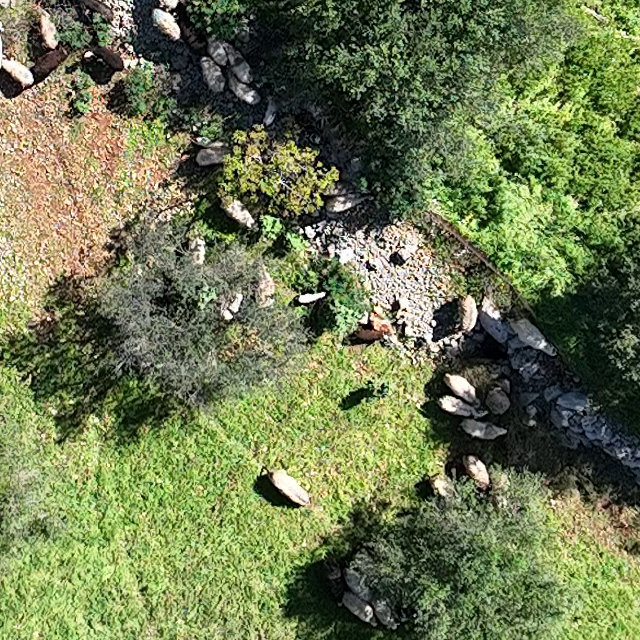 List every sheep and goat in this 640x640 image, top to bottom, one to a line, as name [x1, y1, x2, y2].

sheep [79, 0, 114, 22]
sheep [158, 0, 178, 7]
sheep [36, 7, 57, 48]
sheep [152, 8, 181, 42]
sheep [208, 35, 227, 66]
sheep [223, 42, 251, 82]
sheep [33, 43, 70, 80]
sheep [83, 48, 124, 70]
sheep [200, 57, 224, 93]
sheep [2, 59, 33, 90]
sheep [227, 72, 259, 104]
sheep [262, 96, 276, 125]
sheep [191, 137, 228, 148]
sheep [196, 147, 231, 165]
sheep [322, 181, 359, 194]
sheep [325, 192, 374, 212]
sheep [223, 198, 258, 232]
sheep [192, 235, 206, 265]
sheep [259, 267, 274, 300]
sheep [299, 291, 326, 303]
sheep [461, 293, 478, 331]
sheep [510, 314, 557, 356]
sheep [354, 324, 389, 343]
sheep [444, 374, 480, 406]
sheep [437, 395, 488, 418]
sheep [459, 418, 508, 440]
sheep [465, 454, 489, 492]
sheep [265, 466, 311, 507]
sheep [490, 470, 509, 508]
sheep [432, 477, 463, 500]
sheep [344, 567, 370, 601]
sheep [344, 591, 377, 627]
sheep [372, 597, 398, 629]